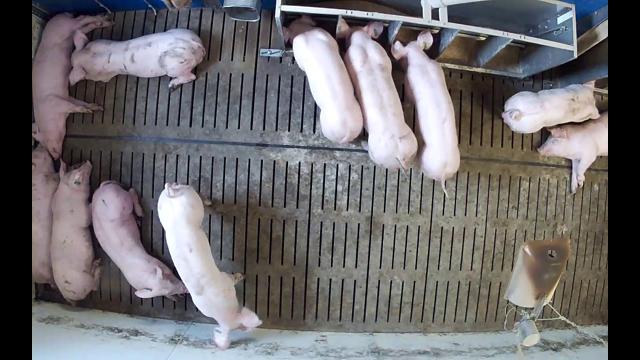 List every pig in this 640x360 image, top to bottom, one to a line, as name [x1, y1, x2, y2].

pig [33, 11, 118, 161]
pig [281, 13, 364, 144]
pig [336, 18, 418, 173]
pig [389, 27, 461, 200]
pig [68, 29, 208, 90]
pig [502, 79, 603, 136]
pig [536, 109, 608, 197]
pig [32, 144, 60, 291]
pig [48, 159, 104, 308]
pig [92, 179, 191, 302]
pig [158, 181, 262, 351]